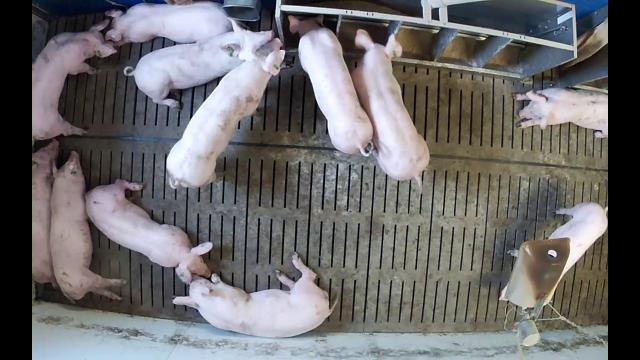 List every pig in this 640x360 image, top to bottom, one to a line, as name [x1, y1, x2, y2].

pig [104, 1, 250, 46]
pig [287, 14, 375, 158]
pig [32, 19, 118, 145]
pig [124, 19, 276, 112]
pig [348, 27, 432, 190]
pig [167, 37, 287, 191]
pig [512, 85, 608, 144]
pig [32, 139, 62, 292]
pig [50, 151, 126, 305]
pig [85, 177, 215, 285]
pig [500, 200, 607, 312]
pig [173, 251, 342, 341]